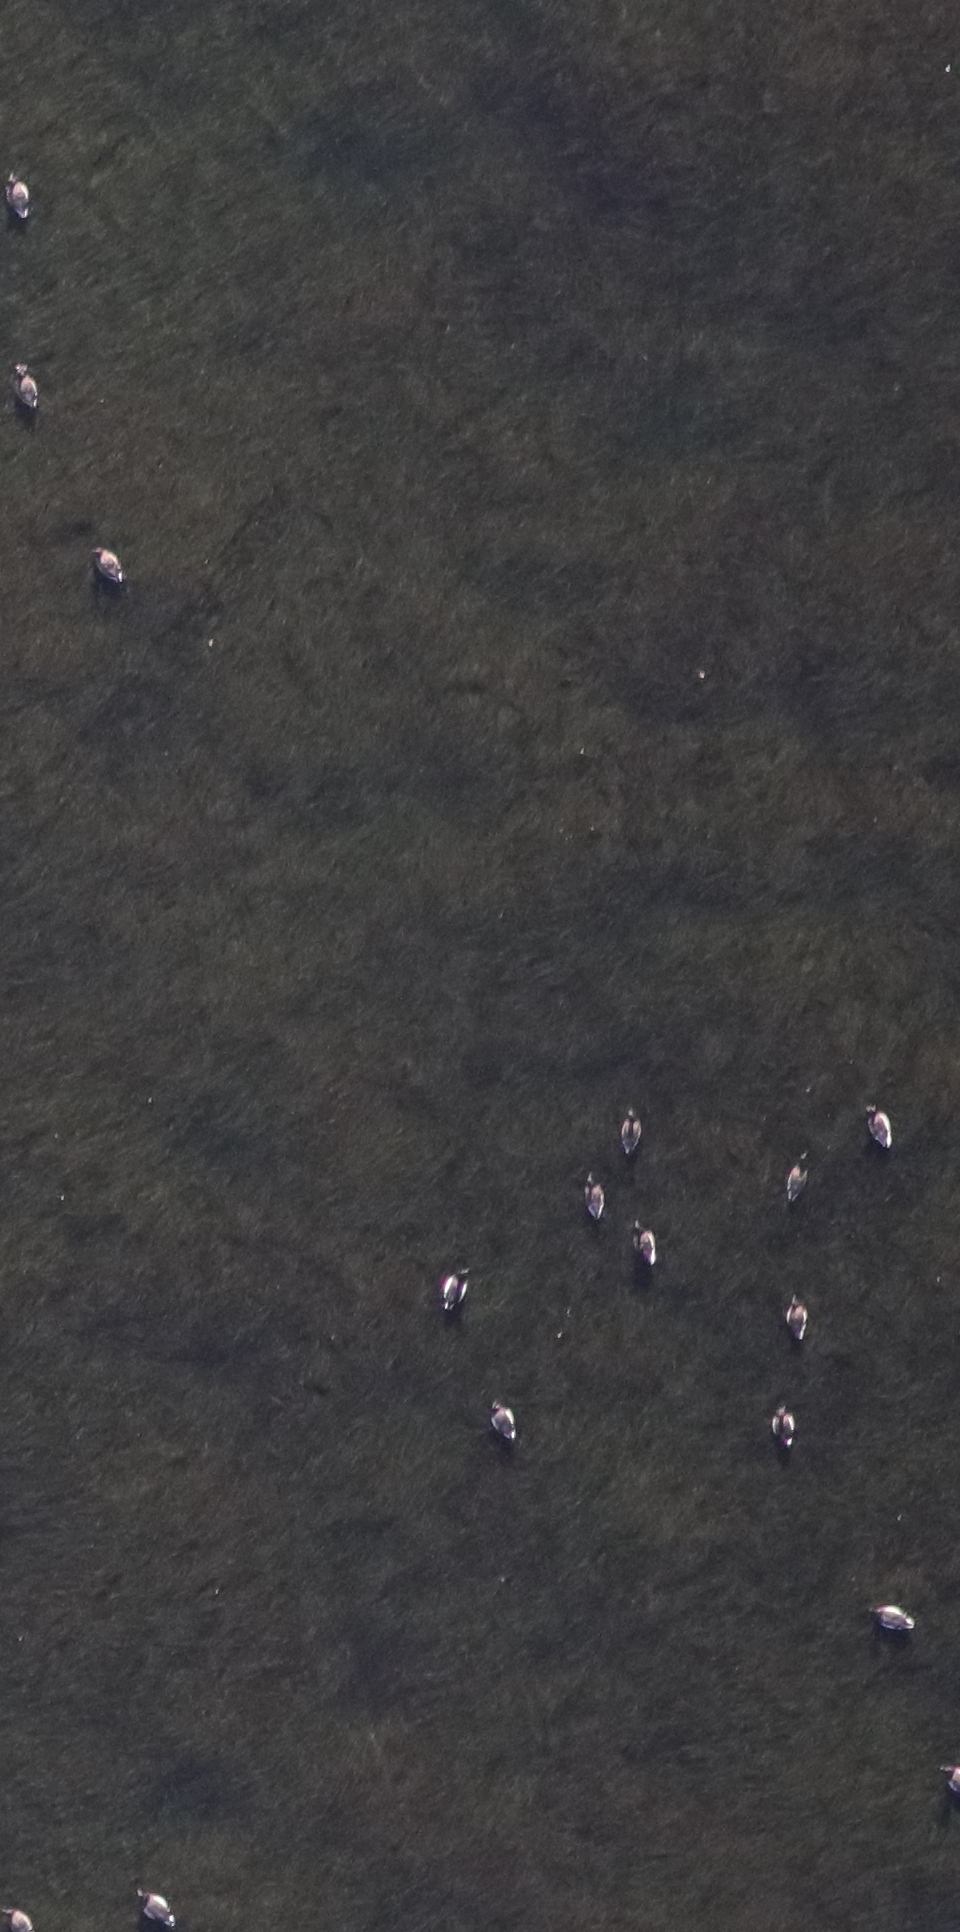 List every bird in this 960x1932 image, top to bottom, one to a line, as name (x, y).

brant (18, 197)
brant (26, 390)
brant (109, 565)
brant (880, 1128)
brant (628, 1131)
brant (796, 1180)
brant (595, 1198)
brant (646, 1245)
brant (454, 1290)
brant (796, 1318)
brant (502, 1422)
brant (785, 1428)
brant (892, 1617)
brant (155, 1908)
brant (19, 1925)